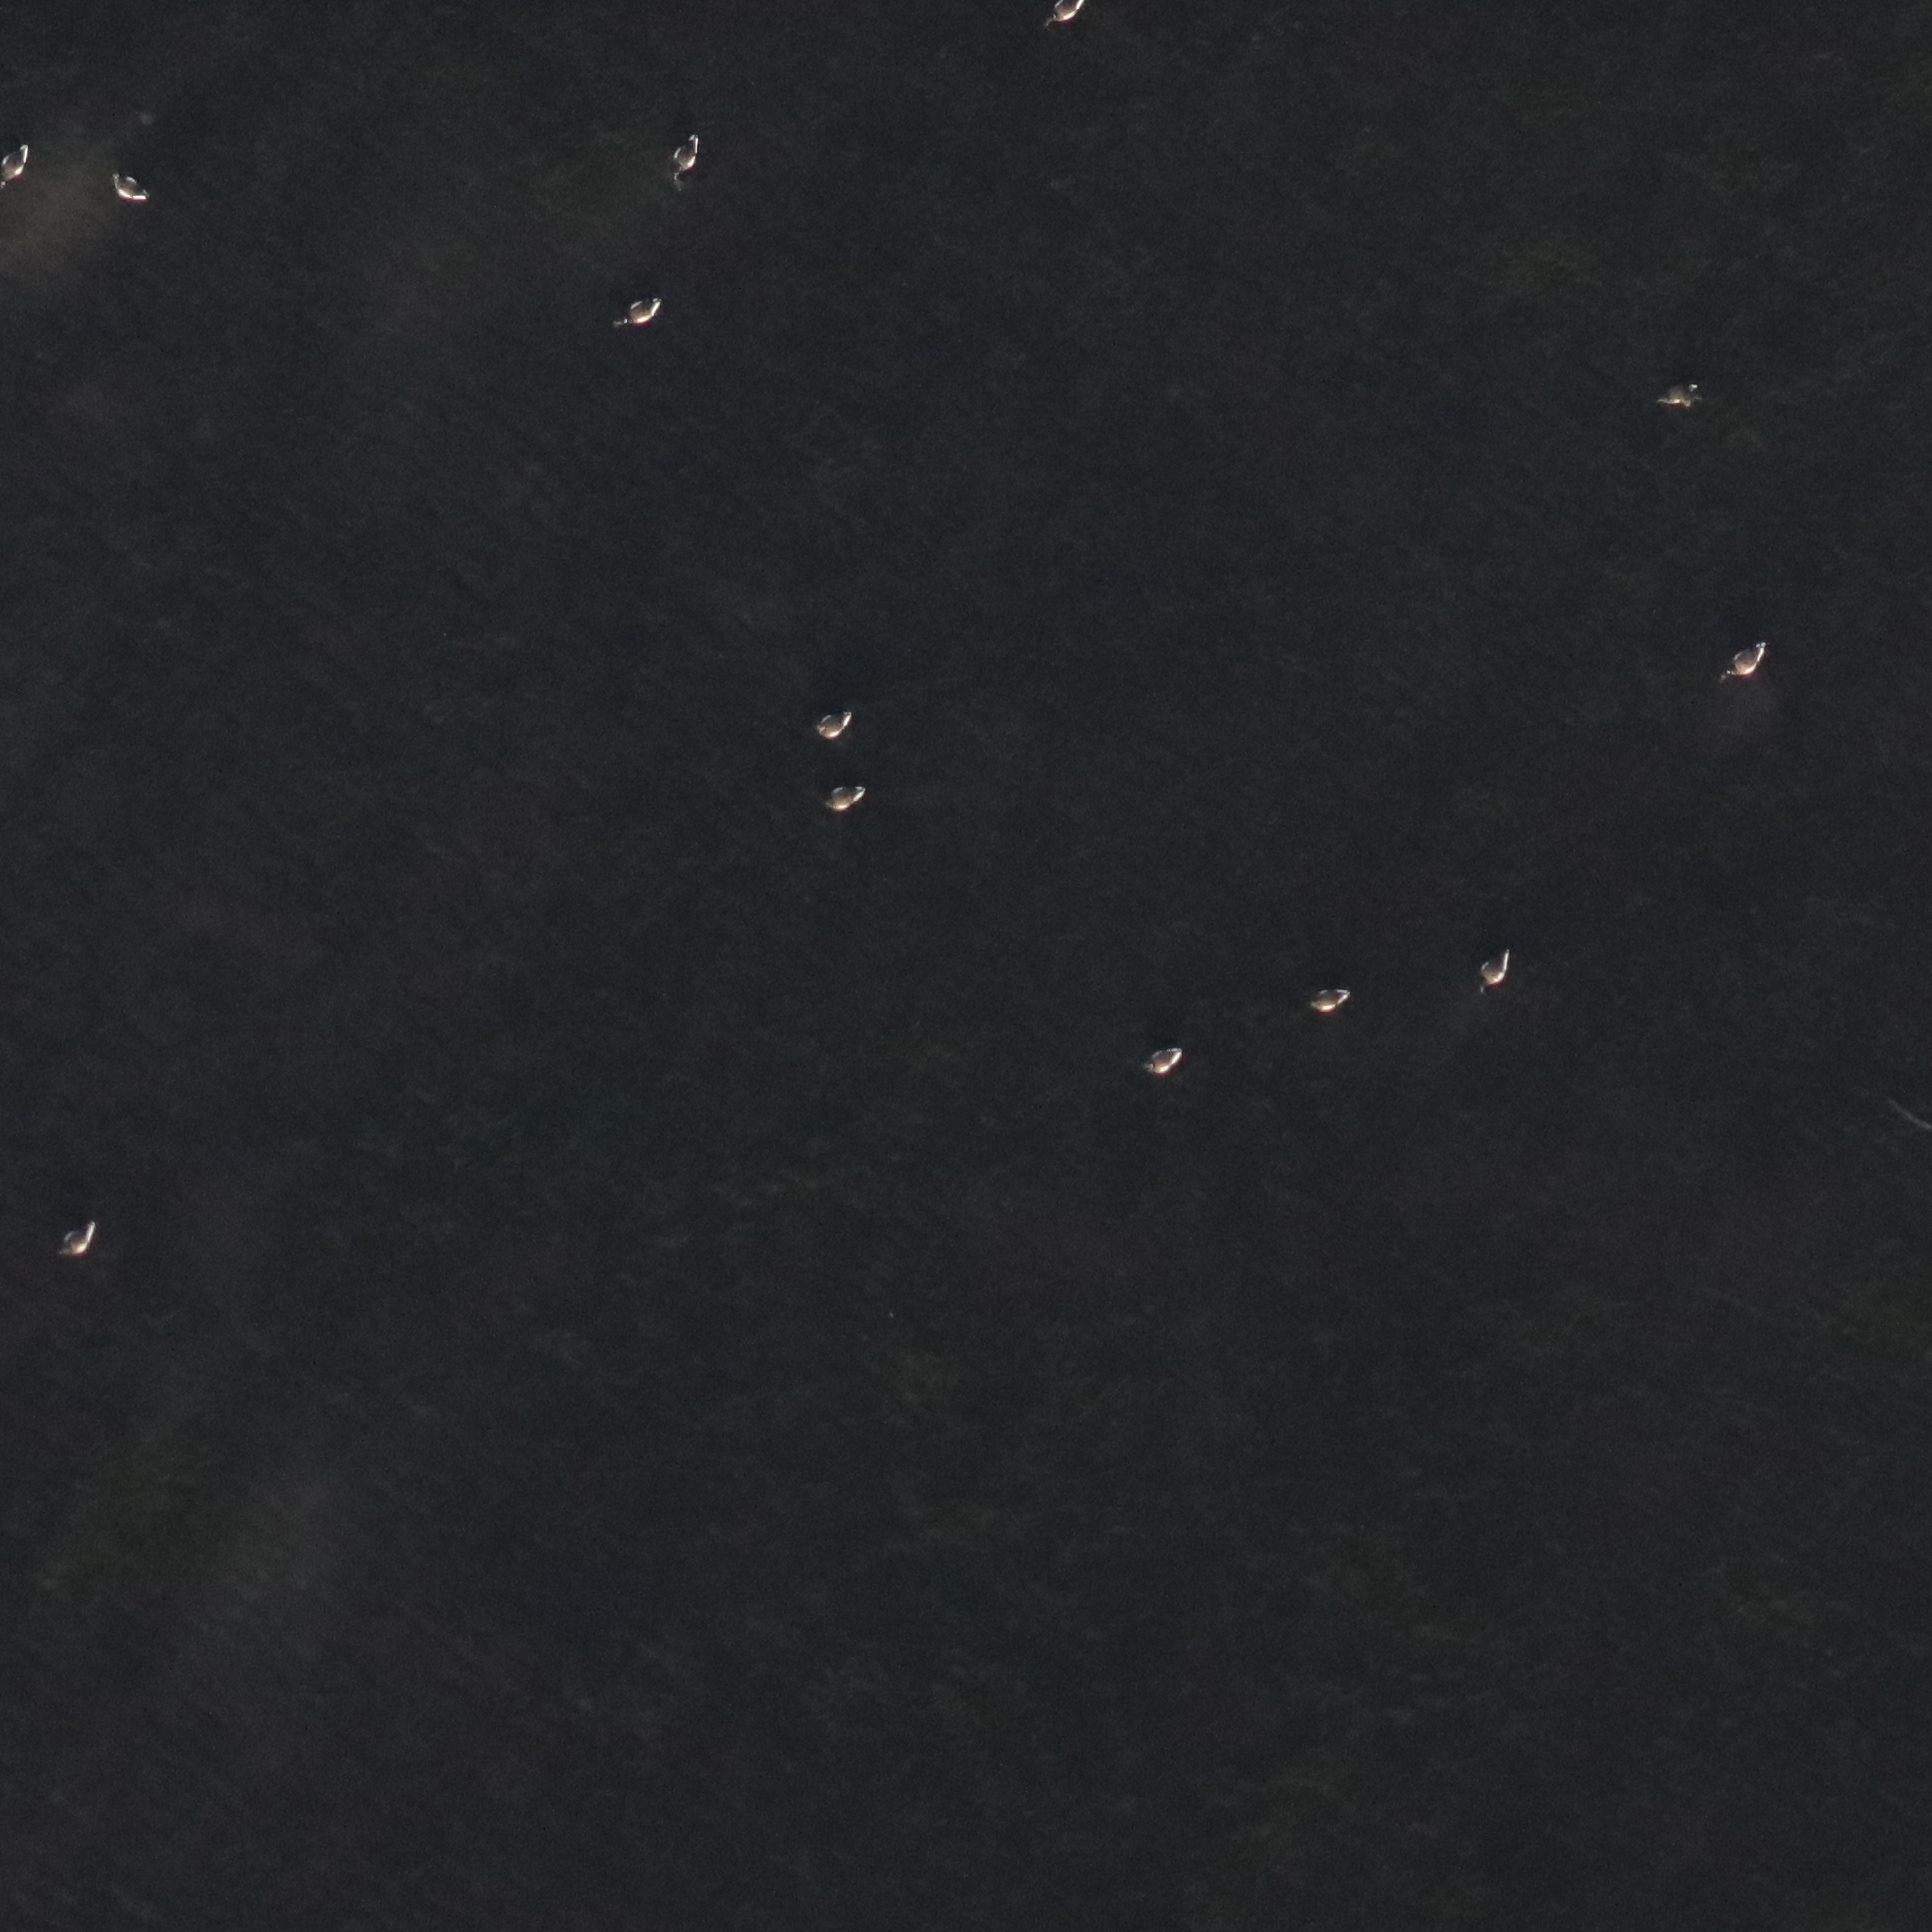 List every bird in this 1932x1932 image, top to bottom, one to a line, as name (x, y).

brant (1063, 3)
brant (685, 156)
brant (12, 165)
brant (129, 188)
brant (640, 311)
brant (1679, 394)
brant (1744, 662)
brant (831, 724)
brant (842, 797)
brant (1494, 969)
brant (1327, 998)
brant (1162, 1058)
brant (76, 1238)